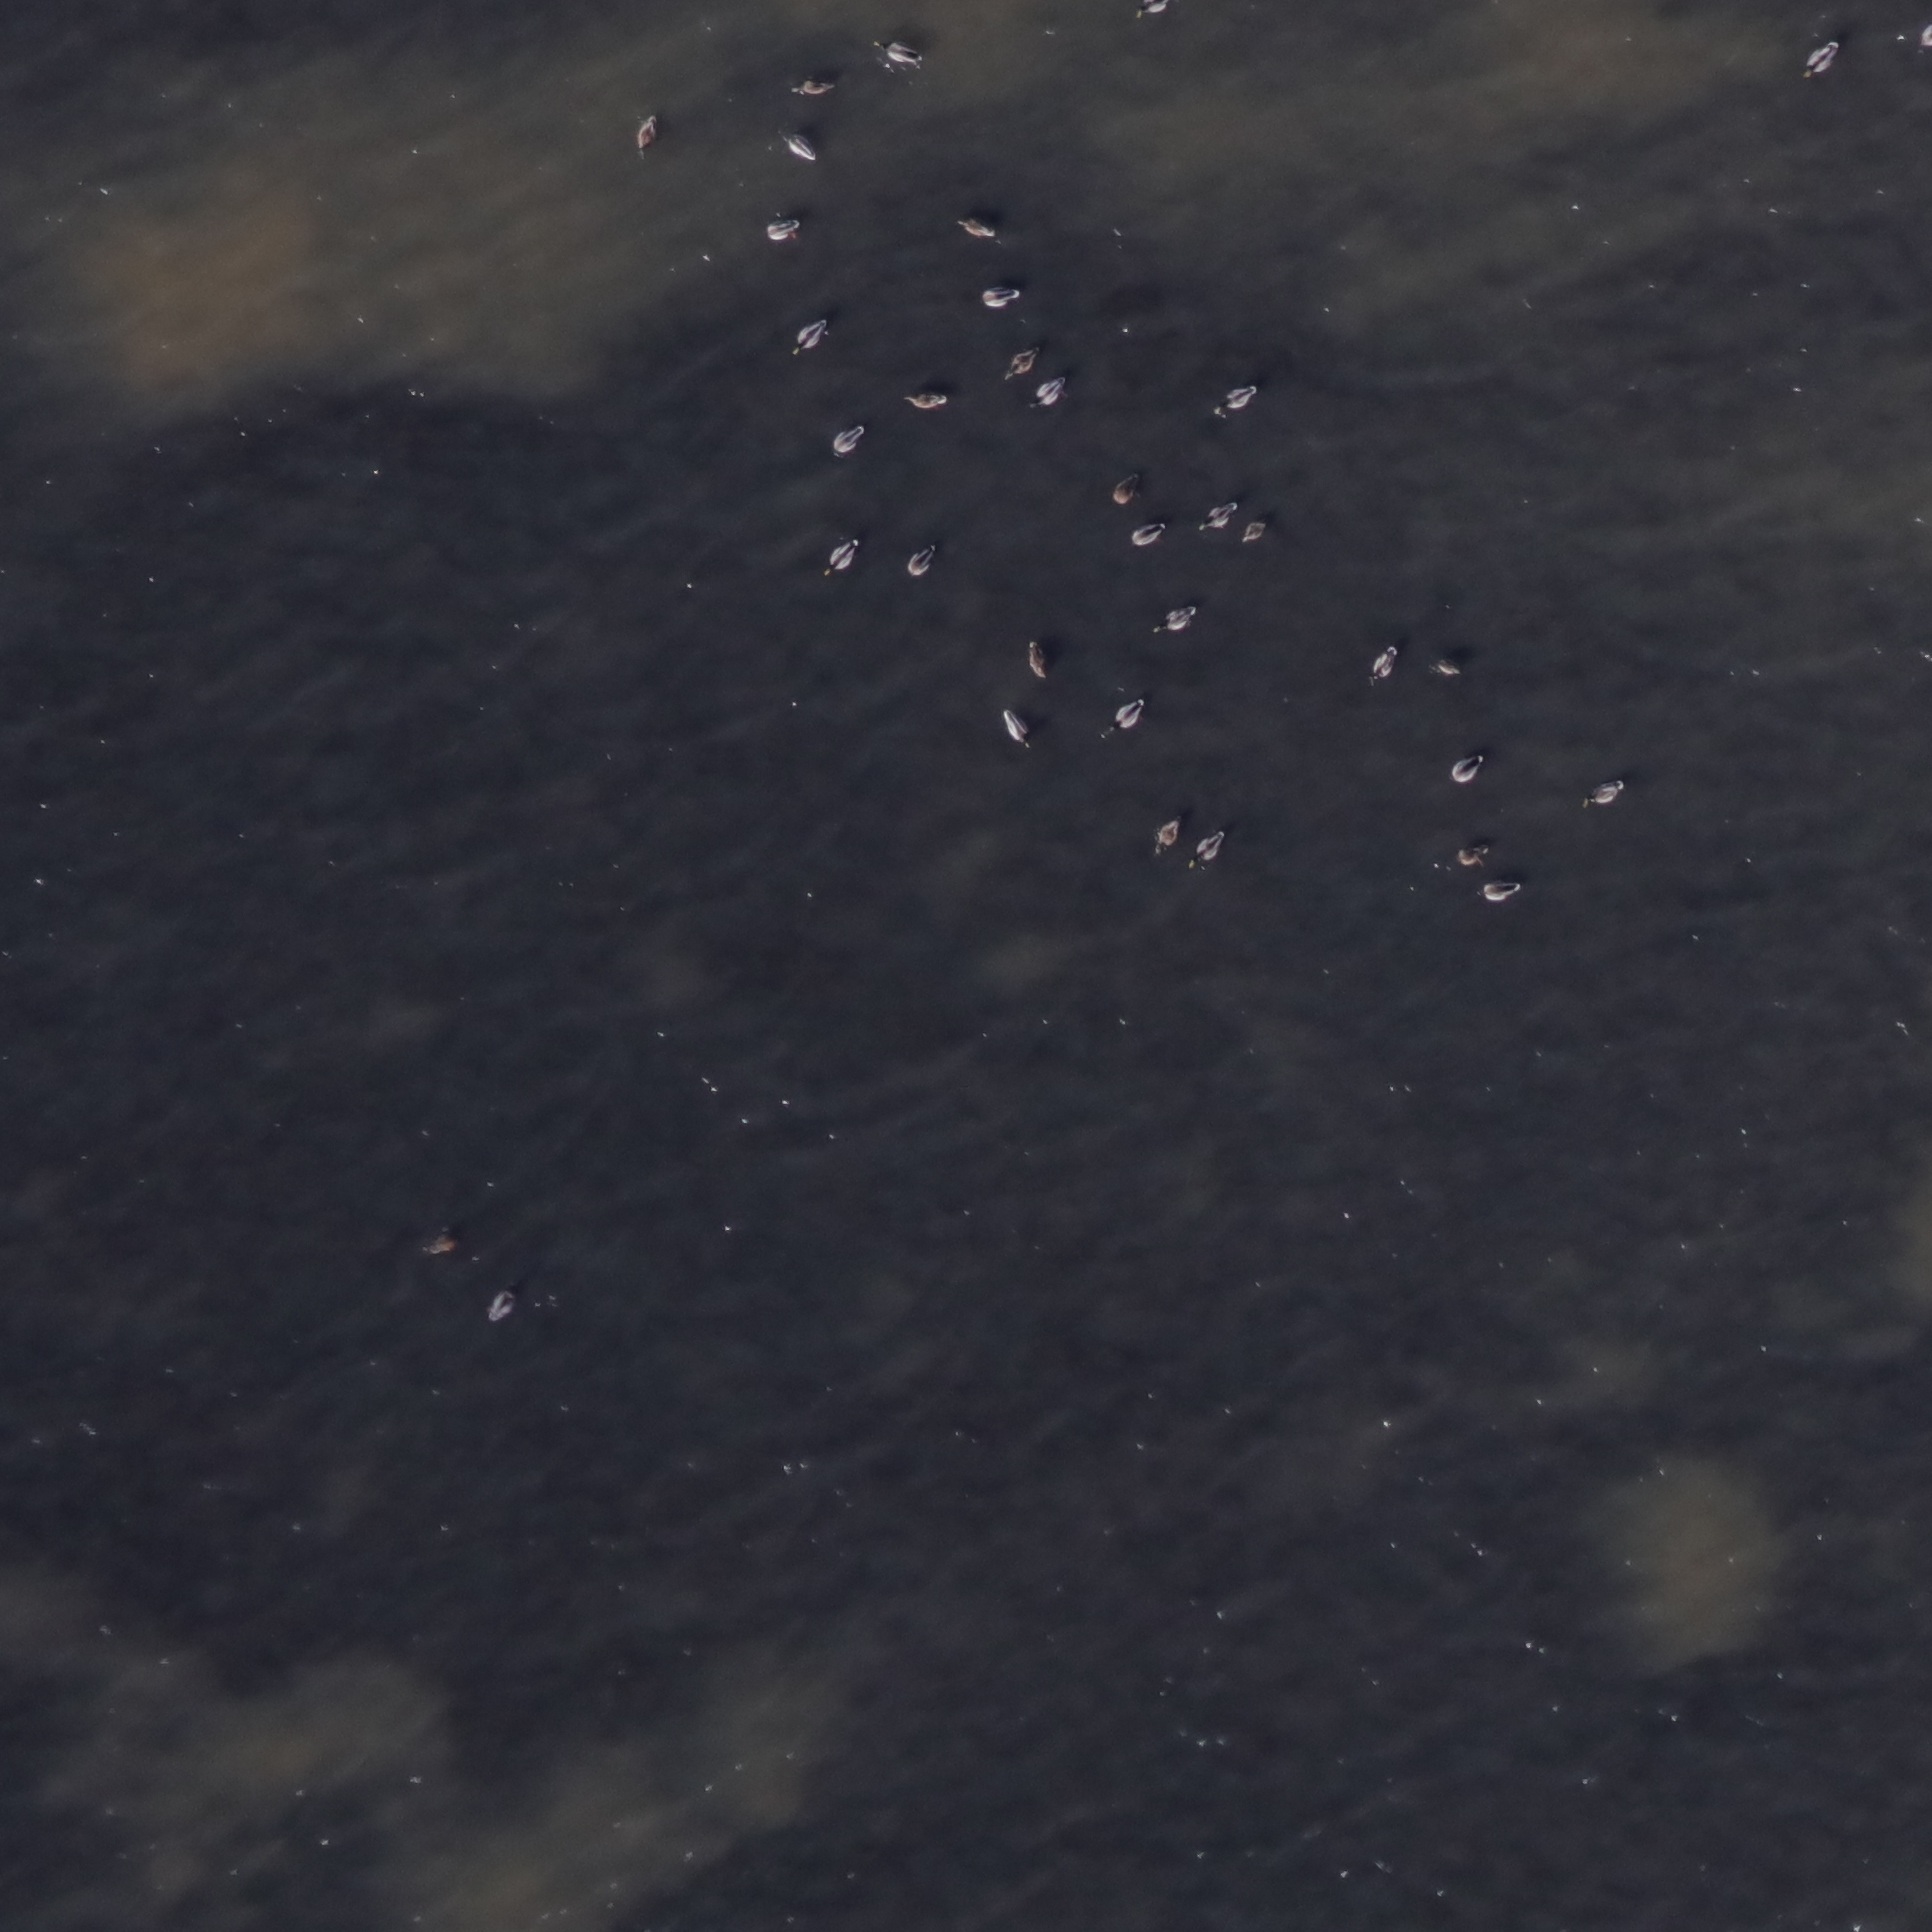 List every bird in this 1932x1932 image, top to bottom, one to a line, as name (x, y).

other bird (1152, 6)
other bird (899, 52)
other bird (1819, 57)
other bird (813, 85)
other bird (649, 131)
other bird (800, 144)
other bird (975, 224)
other bird (780, 232)
other bird (997, 296)
other bird (809, 338)
other bird (1022, 361)
other bird (1048, 392)
other bird (1242, 397)
other bird (926, 400)
other bird (845, 440)
other bird (1125, 492)
other bird (1216, 516)
other bird (1254, 533)
other bird (1145, 536)
other bird (842, 557)
other bird (918, 564)
other bird (1178, 616)
other bird (1039, 658)
other bird (1385, 664)
other bird (1447, 669)
other bird (1127, 718)
other bird (1016, 726)
other bird (1465, 769)
other bird (1606, 792)
other bird (1169, 835)
other bird (1207, 848)
other bird (1472, 852)
other bird (1499, 890)
other bird (445, 1241)
other bird (505, 1306)